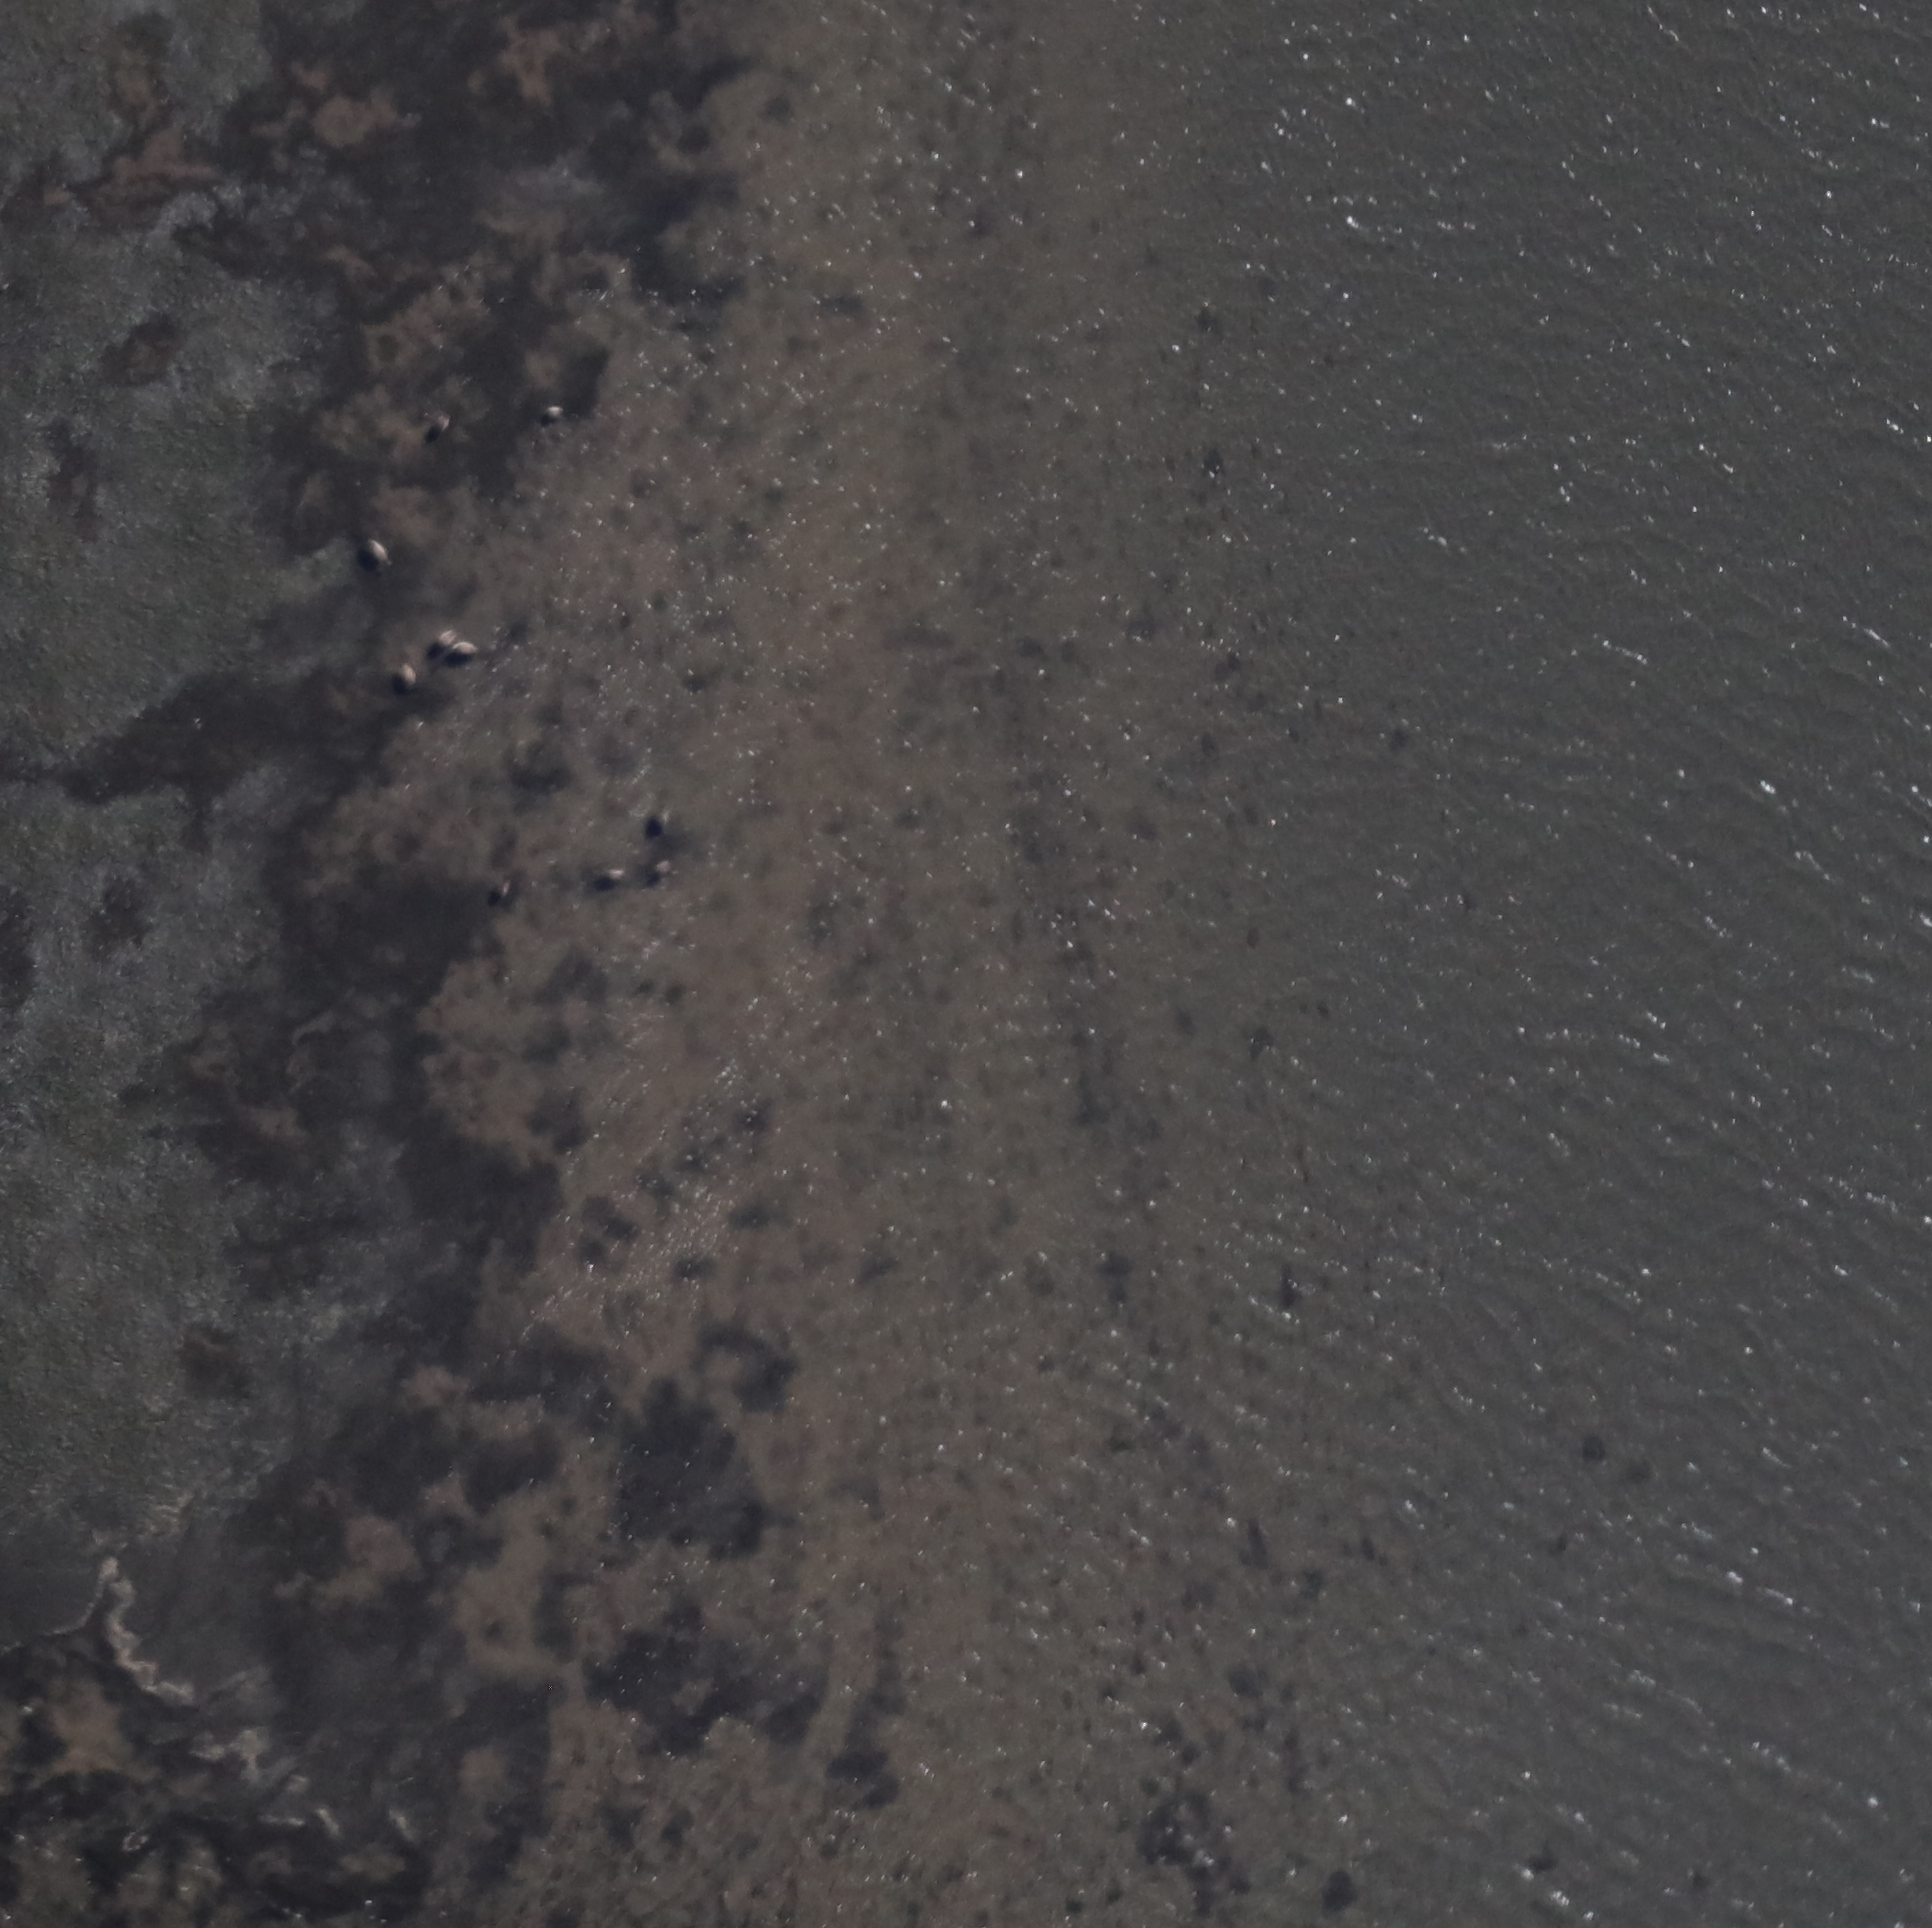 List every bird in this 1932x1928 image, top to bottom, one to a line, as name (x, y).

Canada goose (555, 412)
Canada goose (441, 424)
Canada goose (376, 549)
Canada goose (445, 638)
Canada goose (464, 648)
Canada goose (407, 674)
Canada goose (663, 821)
Canada goose (664, 869)
Canada goose (614, 875)
Canada goose (502, 890)